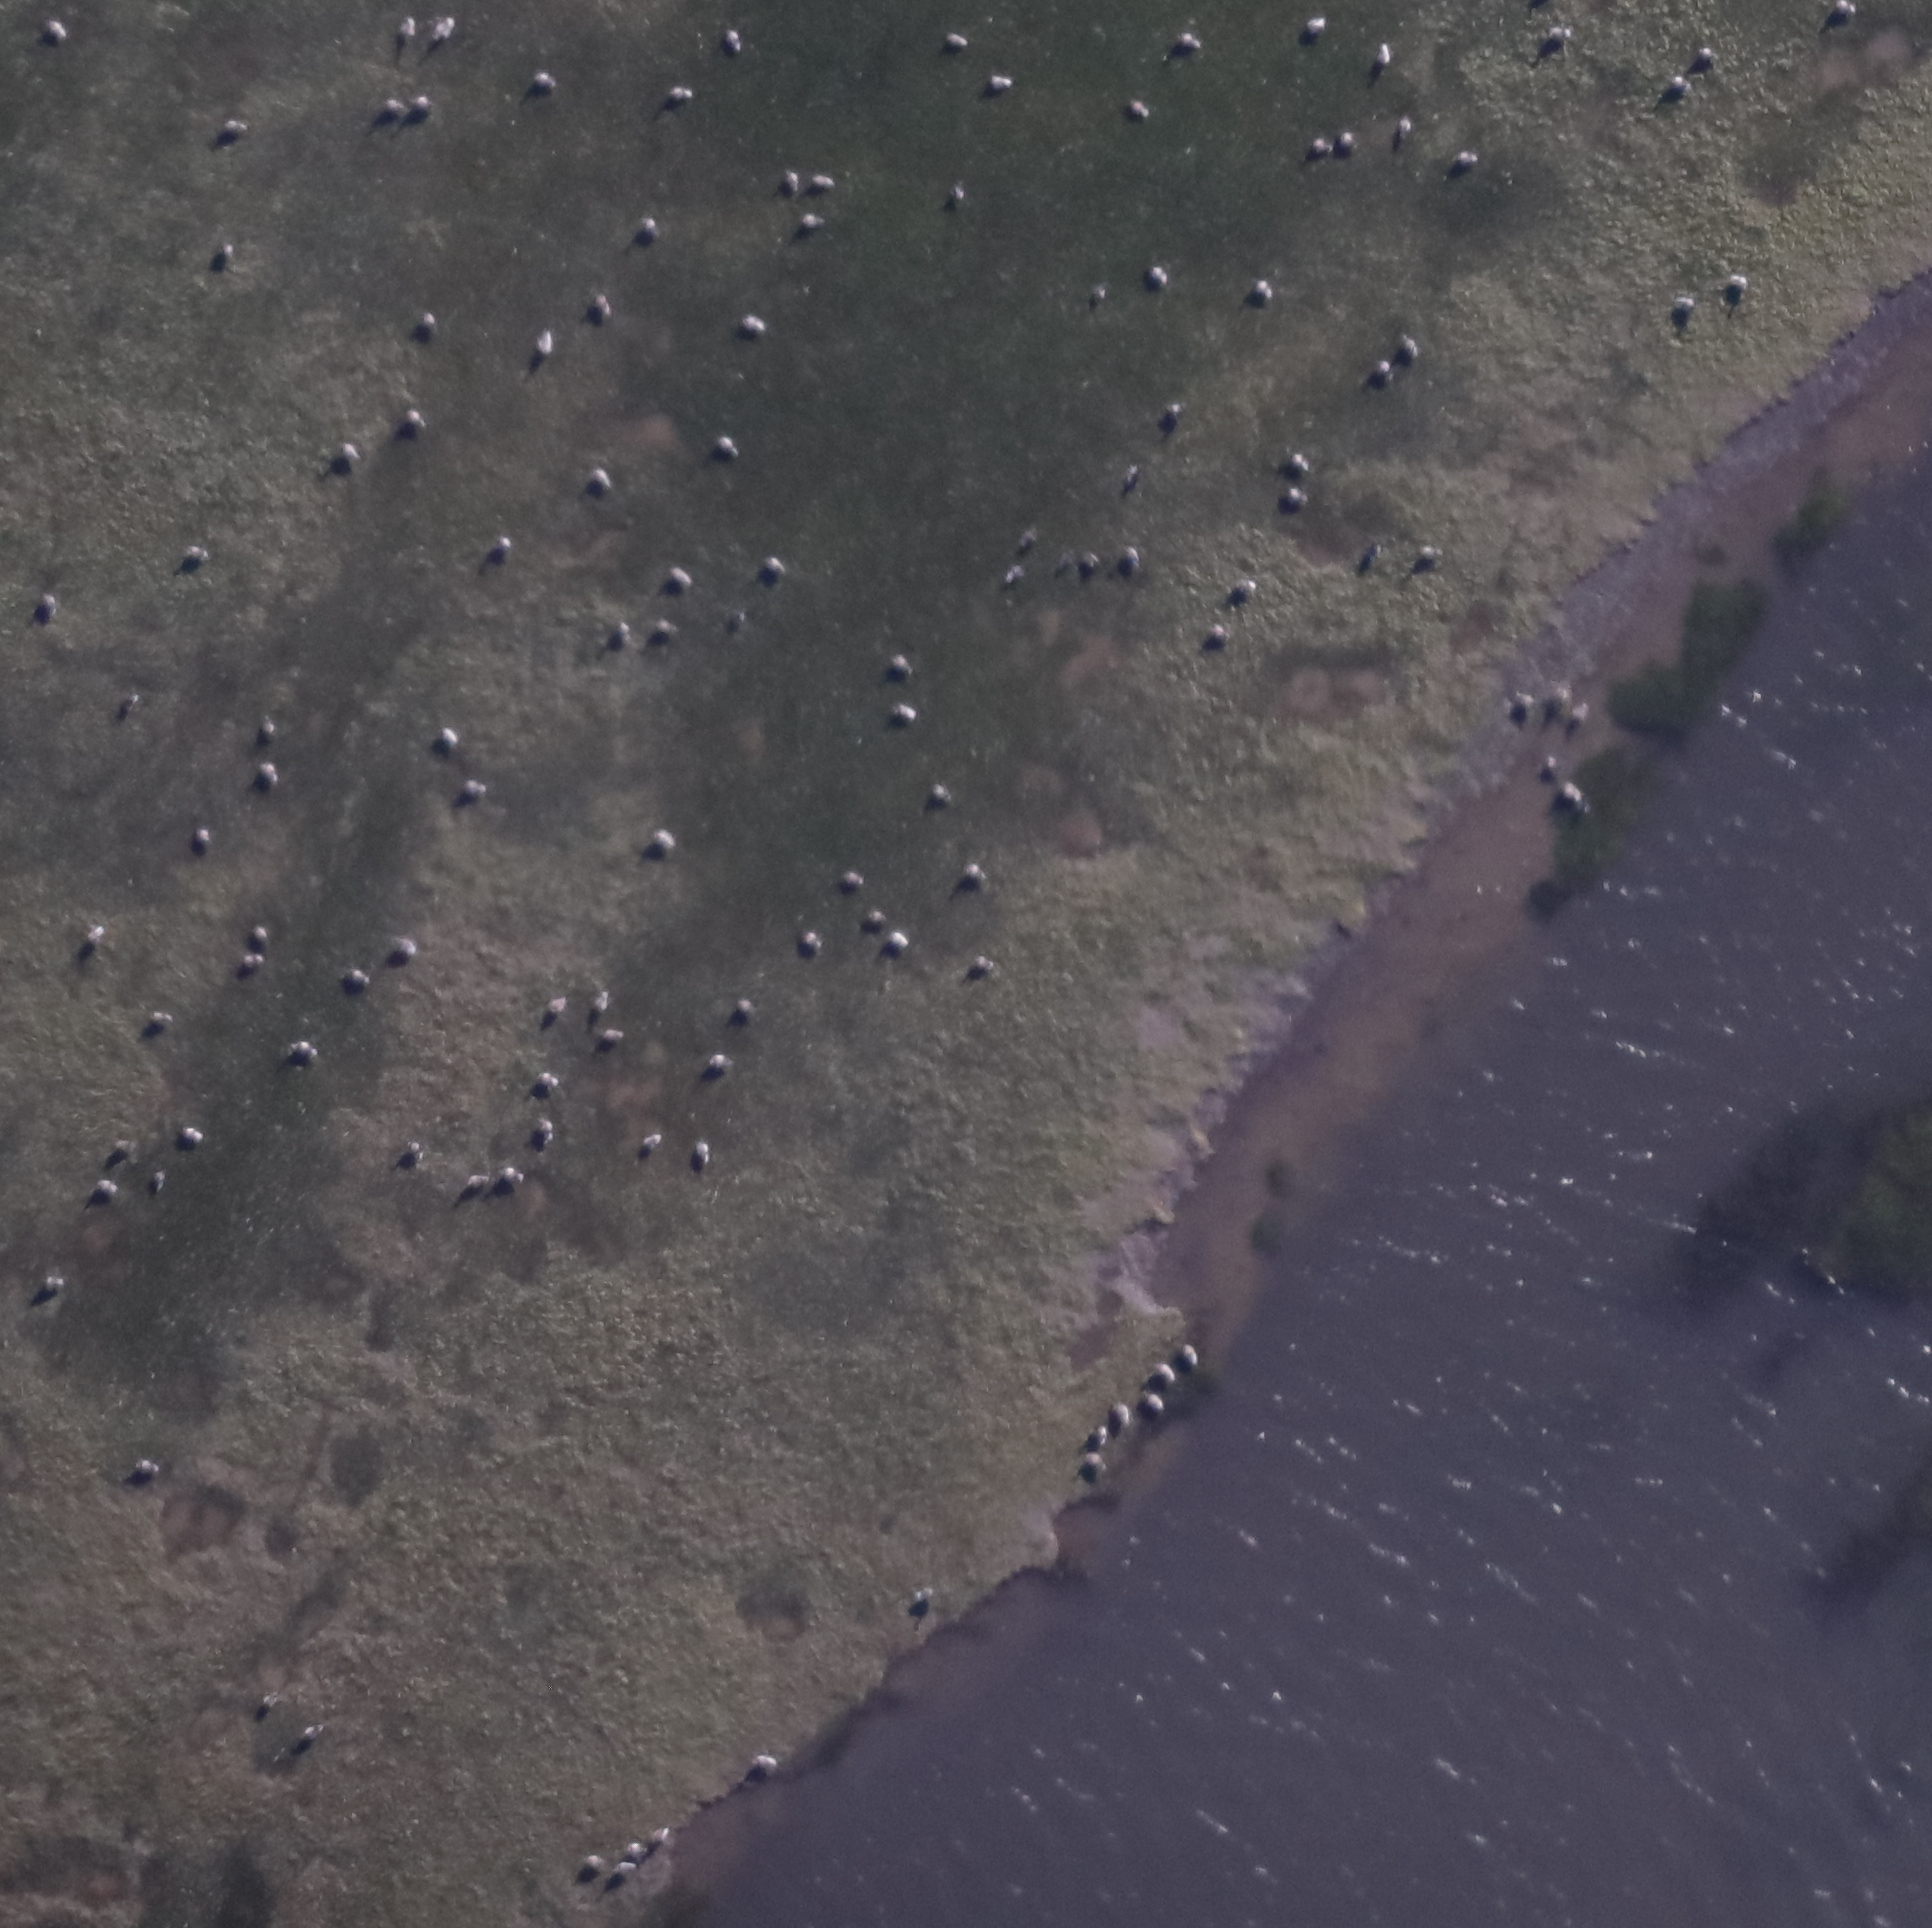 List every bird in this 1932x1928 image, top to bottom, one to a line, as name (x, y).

brant (1843, 11)
brant (1315, 26)
brant (449, 29)
brant (408, 30)
brant (59, 31)
brant (1563, 33)
brant (735, 40)
brant (1191, 40)
brant (956, 41)
brant (1714, 52)
brant (1385, 55)
brant (1000, 82)
brant (1685, 82)
brant (546, 83)
brant (682, 94)
brant (400, 105)
brant (425, 107)
brant (1139, 110)
brant (234, 126)
brant (1402, 130)
brant (1348, 136)
brant (1323, 144)
brant (1464, 162)
brant (792, 180)
brant (831, 184)
brant (953, 191)
brant (816, 222)
brant (647, 231)
brant (232, 247)
brant (1160, 276)
brant (1738, 281)
brant (1269, 290)
brant (1096, 293)
brant (1686, 305)
brant (605, 312)
brant (753, 325)
brant (427, 329)
brant (545, 342)
brant (1408, 344)
brant (1386, 369)
brant (1178, 416)
brant (414, 422)
brant (727, 446)
brant (349, 452)
brant (1299, 458)
brant (1131, 473)
brant (608, 482)
brant (1301, 502)
brant (1025, 542)
brant (1432, 543)
brant (504, 550)
brant (199, 554)
brant (1372, 556)
brant (1133, 558)
brant (1090, 560)
brant (774, 565)
brant (1008, 571)
brant (682, 577)
brant (1244, 581)
brant (48, 605)
brant (741, 618)
brant (665, 629)
brant (627, 633)
brant (1224, 635)
brant (900, 664)
brant (1562, 696)
brant (1517, 701)
brant (128, 703)
brant (911, 711)
brant (1581, 713)
brant (269, 730)
brant (451, 739)
brant (1554, 768)
brant (272, 774)
brant (936, 785)
brant (473, 789)
brant (1577, 793)
brant (205, 831)
brant (664, 839)
brant (972, 872)
brant (845, 877)
brant (878, 919)
brant (93, 933)
brant (266, 934)
brant (902, 940)
brant (814, 942)
brant (406, 952)
brant (254, 961)
brant (986, 965)
brant (359, 976)
brant (603, 1002)
brant (747, 1006)
brant (559, 1007)
brant (160, 1019)
brant (618, 1036)
brant (306, 1050)
brant (721, 1060)
brant (553, 1087)
brant (191, 1135)
brant (544, 1135)
brant (659, 1136)
brant (124, 1145)
brant (415, 1149)
brant (701, 1154)
brant (163, 1179)
brant (520, 1182)
brant (481, 1186)
brant (107, 1187)
brant (51, 1282)
brant (1189, 1353)
brant (1164, 1369)
brant (1159, 1402)
brant (1124, 1411)
brant (1100, 1434)
brant (140, 1465)
brant (1096, 1465)
brant (922, 1595)
brant (268, 1697)
brant (317, 1734)
brant (768, 1757)
brant (661, 1835)
brant (638, 1848)
brant (592, 1864)
brant (618, 1869)